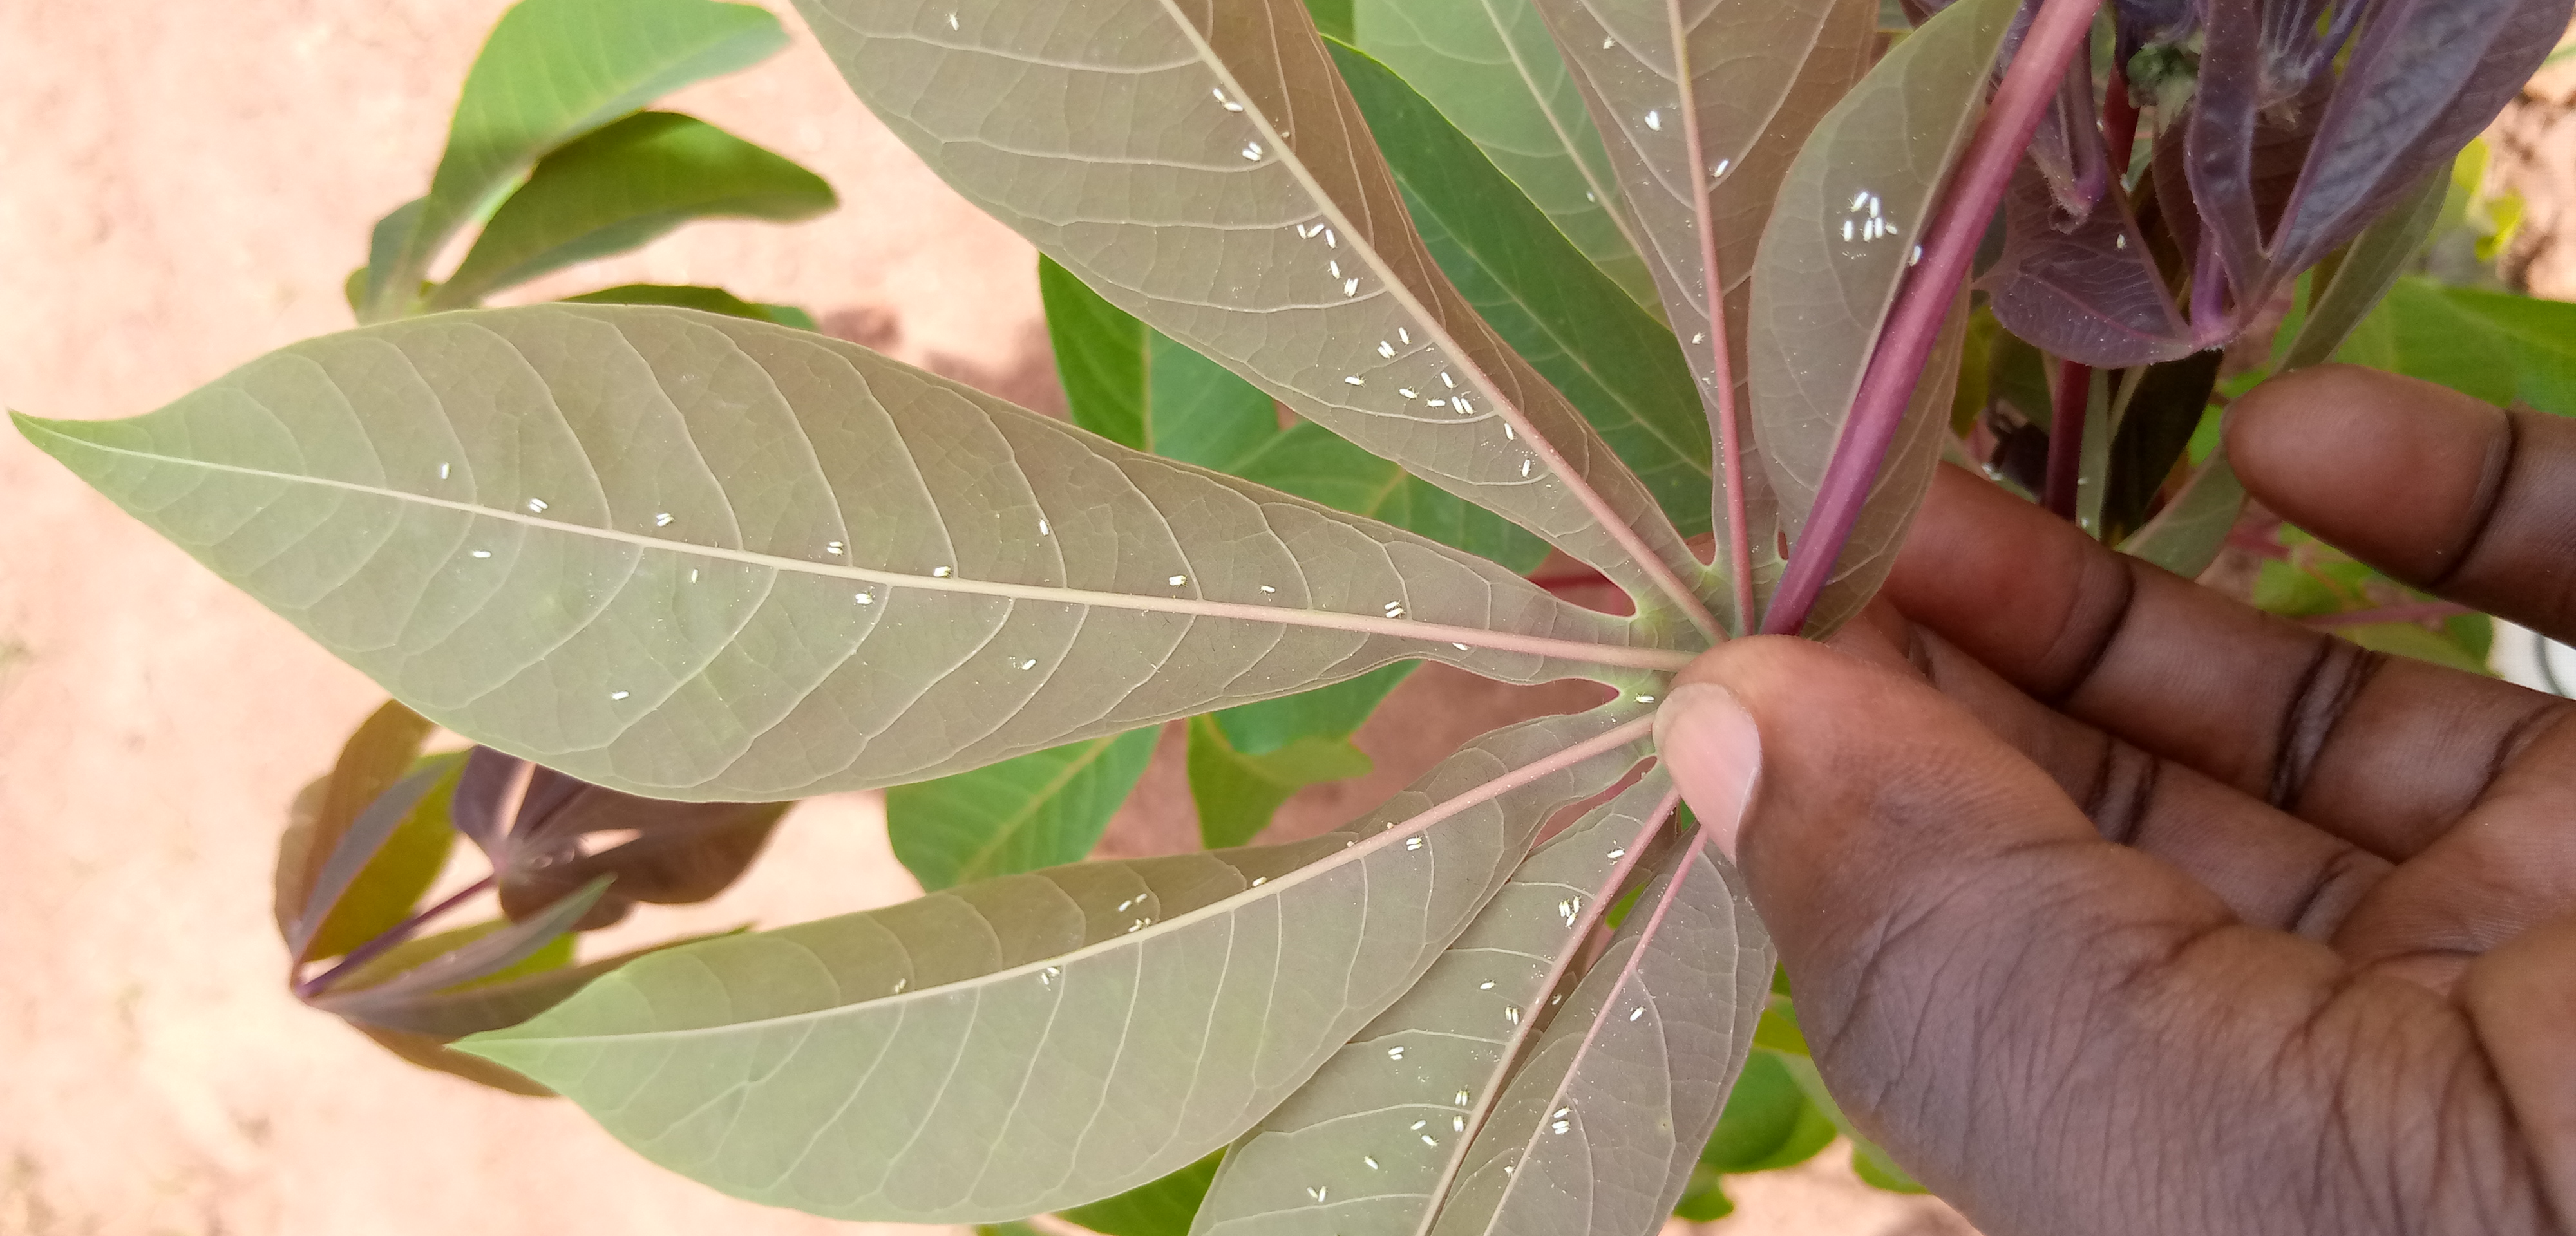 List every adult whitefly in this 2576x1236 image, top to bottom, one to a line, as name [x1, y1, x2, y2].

whitefly [946, 11, 961, 32]
whitefly [1600, 35, 1618, 51]
whitefly [1211, 87, 1227, 103]
whitefly [1222, 102, 1244, 113]
whitefly [1649, 109, 1662, 132]
whitefly [1643, 115, 1652, 130]
whitefly [1247, 140, 1264, 156]
whitefly [1241, 150, 1262, 162]
whitefly [1711, 156, 1730, 179]
whitefly [1848, 190, 1870, 214]
whitefly [1868, 194, 1880, 219]
whitefly [1873, 216, 1884, 240]
whitefly [1842, 218, 1855, 244]
whitefly [1861, 218, 1873, 244]
whitefly [1296, 222, 1307, 241]
whitefly [1884, 222, 1899, 236]
whitefly [1307, 223, 1326, 239]
whitefly [1325, 227, 1338, 250]
whitefly [2114, 230, 2128, 254]
whitefly [1908, 245, 1924, 267]
whitefly [1329, 259, 1342, 279]
whitefly [1344, 277, 1354, 294]
whitefly [1348, 277, 1359, 297]
whitefly [1398, 324, 1412, 346]
whitefly [1689, 330, 1707, 348]
whitefly [1379, 339, 1396, 357]
whitefly [1376, 345, 1391, 359]
whitefly [1439, 370, 1457, 390]
whitefly [1344, 374, 1366, 388]
whitefly [1398, 386, 1419, 401]
whitefly [1451, 395, 1465, 416]
whitefly [1425, 397, 1447, 408]
whitefly [1459, 397, 1476, 415]
whitefly [1503, 421, 1516, 442]
whitefly [1519, 457, 1535, 479]
whitefly [439, 460, 451, 482]
whitefly [530, 497, 549, 511]
whitefly [529, 501, 543, 515]
whitefly [656, 511, 672, 521]
whitefly [656, 516, 674, 529]
whitefly [1039, 517, 1050, 538]
whitefly [828, 539, 845, 548]
whitefly [826, 547, 844, 556]
whitefly [471, 547, 495, 561]
whitefly [933, 565, 952, 572]
whitefly [690, 566, 700, 585]
whitefly [932, 572, 952, 578]
whitefly [1167, 574, 1188, 581]
whitefly [1169, 580, 1186, 586]
whitefly [1258, 583, 1279, 595]
whitefly [854, 591, 873, 600]
whitefly [856, 599, 874, 606]
whitefly [1383, 599, 1401, 611]
whitefly [1385, 607, 1405, 619]
whitefly [1451, 641, 1470, 652]
whitefly [1020, 657, 1039, 672]
whitefly [609, 687, 632, 702]
whitefly [1634, 693, 1656, 704]
whitefly [1385, 821, 1396, 830]
whitefly [1405, 834, 1423, 845]
whitefly [1345, 839, 1356, 849]
whitefly [1406, 843, 1424, 852]
whitefly [1605, 848, 1626, 860]
whitefly [1251, 875, 1269, 888]
whitefly [1135, 892, 1149, 904]
whitefly [1571, 894, 1582, 913]
whitefly [1116, 898, 1133, 912]
whitefly [1563, 899, 1573, 917]
whitefly [1558, 900, 1566, 918]
whitefly [1565, 912, 1578, 928]
whitefly [1143, 916, 1154, 926]
whitefly [1135, 917, 1144, 926]
whitefly [1126, 924, 1142, 933]
whitefly [1046, 966, 1063, 976]
whitefly [1041, 970, 1052, 986]
whitefly [899, 977, 907, 990]
whitefly [1478, 979, 1497, 992]
whitefly [1551, 992, 1563, 1007]
whitefly [1504, 1003, 1511, 1023]
whitefly [1627, 1005, 1649, 1024]
whitefly [1511, 1006, 1521, 1026]
whitefly [1387, 1044, 1406, 1055]
whitefly [1390, 1053, 1405, 1060]
whitefly [1462, 1087, 1470, 1108]
whitefly [1454, 1088, 1463, 1107]
whitefly [1553, 1105, 1571, 1119]
whitefly [1452, 1114, 1459, 1133]
whitefly [1458, 1114, 1466, 1134]
whitefly [1410, 1118, 1428, 1131]
whitefly [1551, 1119, 1571, 1128]
whitefly [1554, 1125, 1572, 1136]
whitefly [1419, 1133, 1439, 1148]
whitefly [1362, 1153, 1380, 1172]
whitefly [1502, 1163, 1517, 1177]
whitefly [1305, 1184, 1318, 1201]
whitefly [1318, 1185, 1328, 1204]